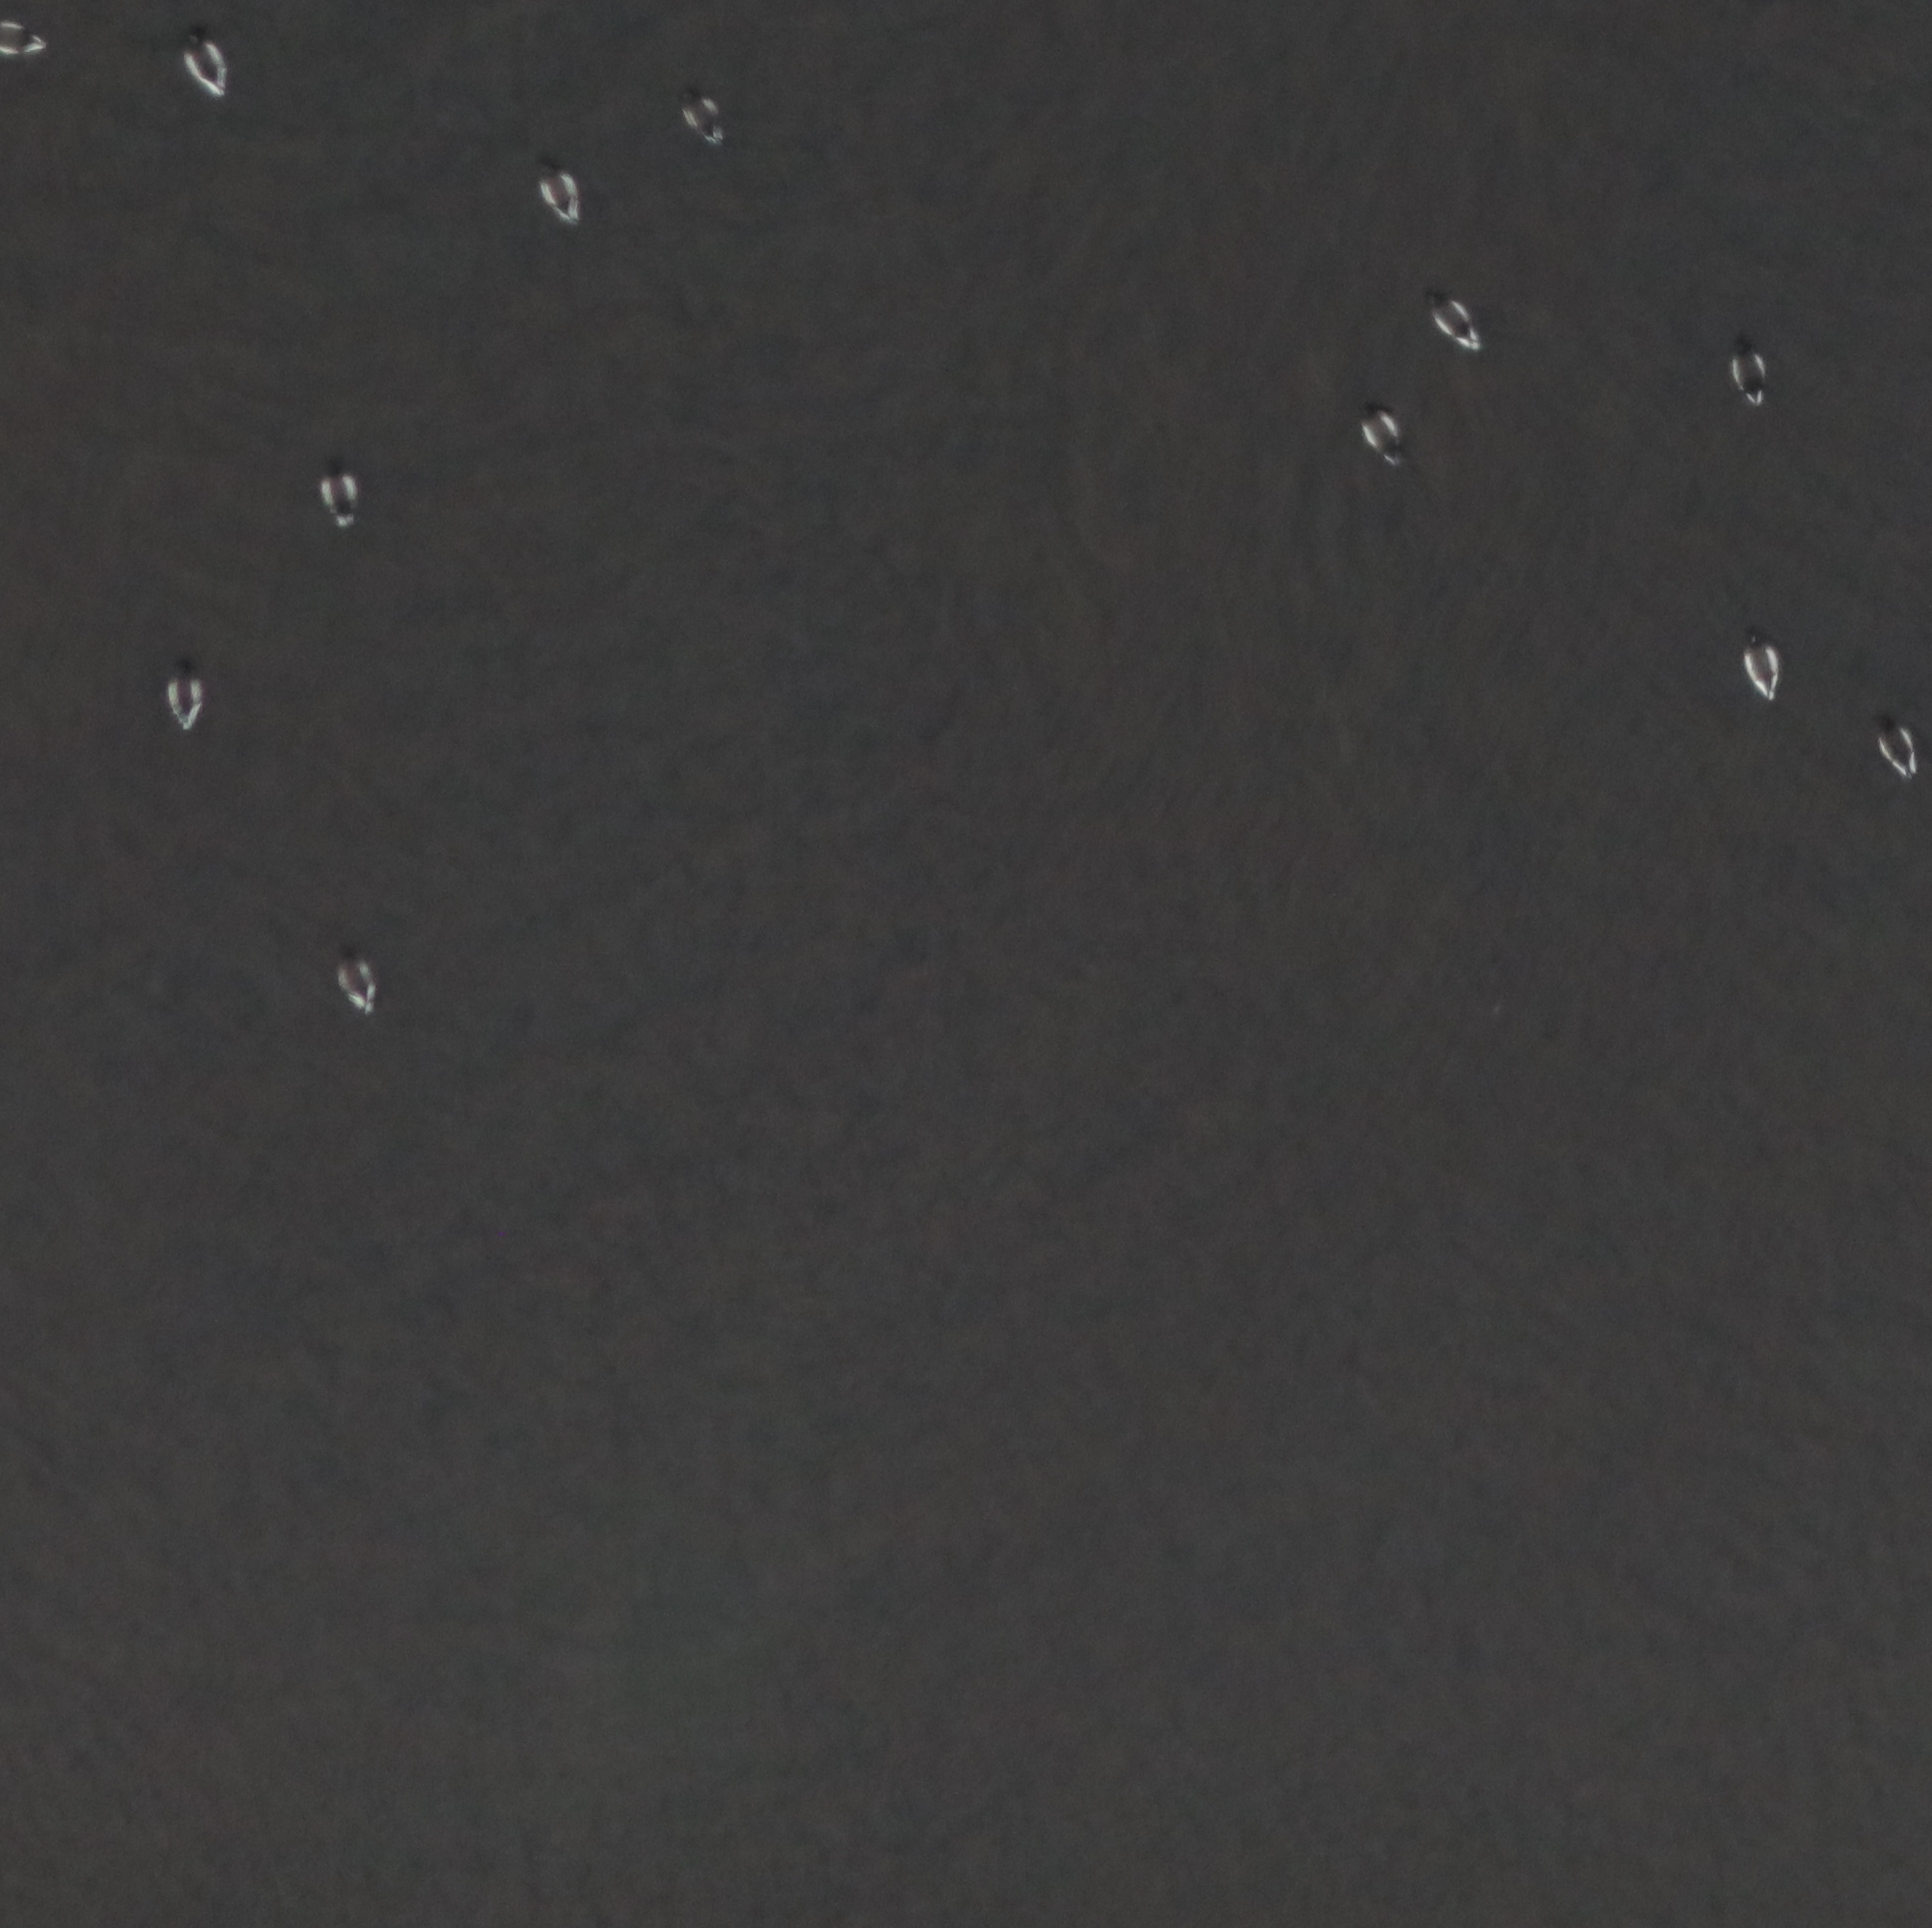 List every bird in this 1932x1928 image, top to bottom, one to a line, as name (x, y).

brant (11, 38)
brant (203, 62)
brant (700, 117)
brant (560, 191)
brant (1454, 322)
brant (1750, 373)
brant (1382, 433)
brant (340, 494)
brant (1762, 666)
brant (184, 697)
brant (1898, 746)
brant (355, 980)